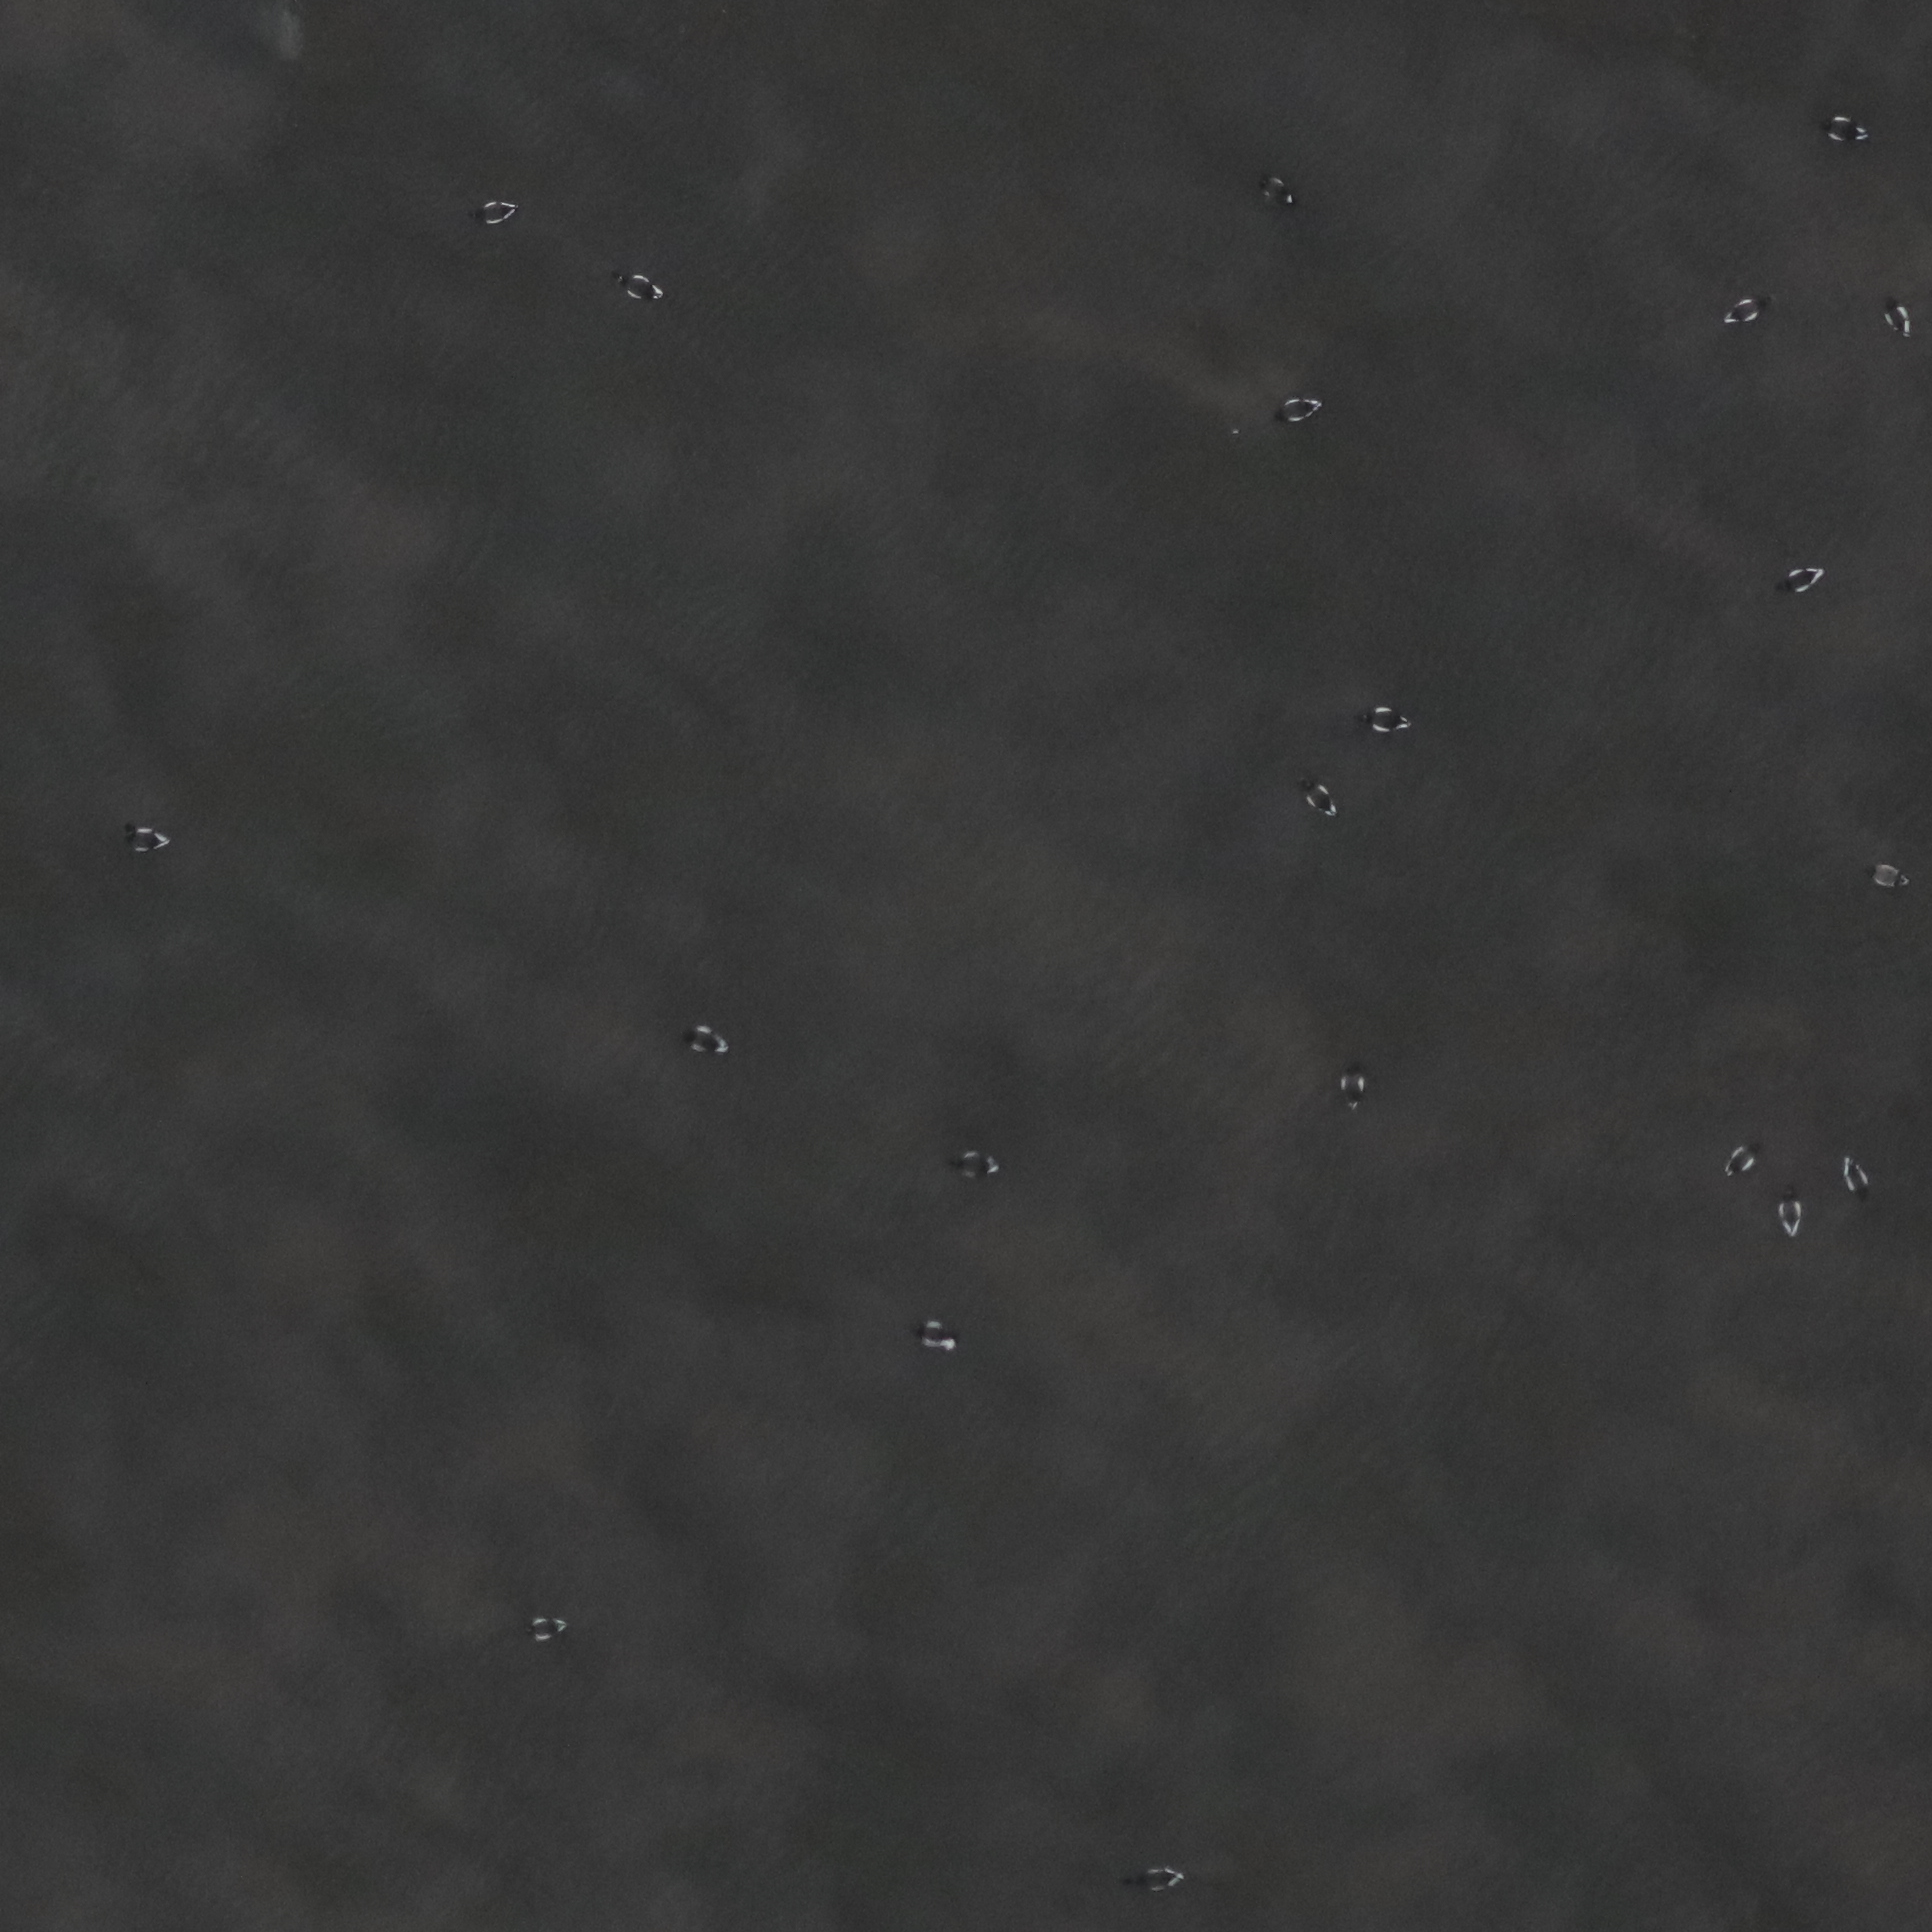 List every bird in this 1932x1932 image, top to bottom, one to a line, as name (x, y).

brant (1844, 129)
brant (1280, 192)
brant (495, 210)
brant (638, 285)
brant (1744, 310)
brant (1897, 316)
brant (1297, 410)
brant (1802, 577)
brant (1384, 719)
brant (1320, 796)
brant (143, 837)
brant (1888, 876)
brant (705, 1040)
brant (1353, 1085)
brant (1741, 1160)
brant (975, 1163)
brant (1856, 1175)
brant (1788, 1211)
brant (936, 1335)
brant (545, 1628)
brant (1156, 1876)